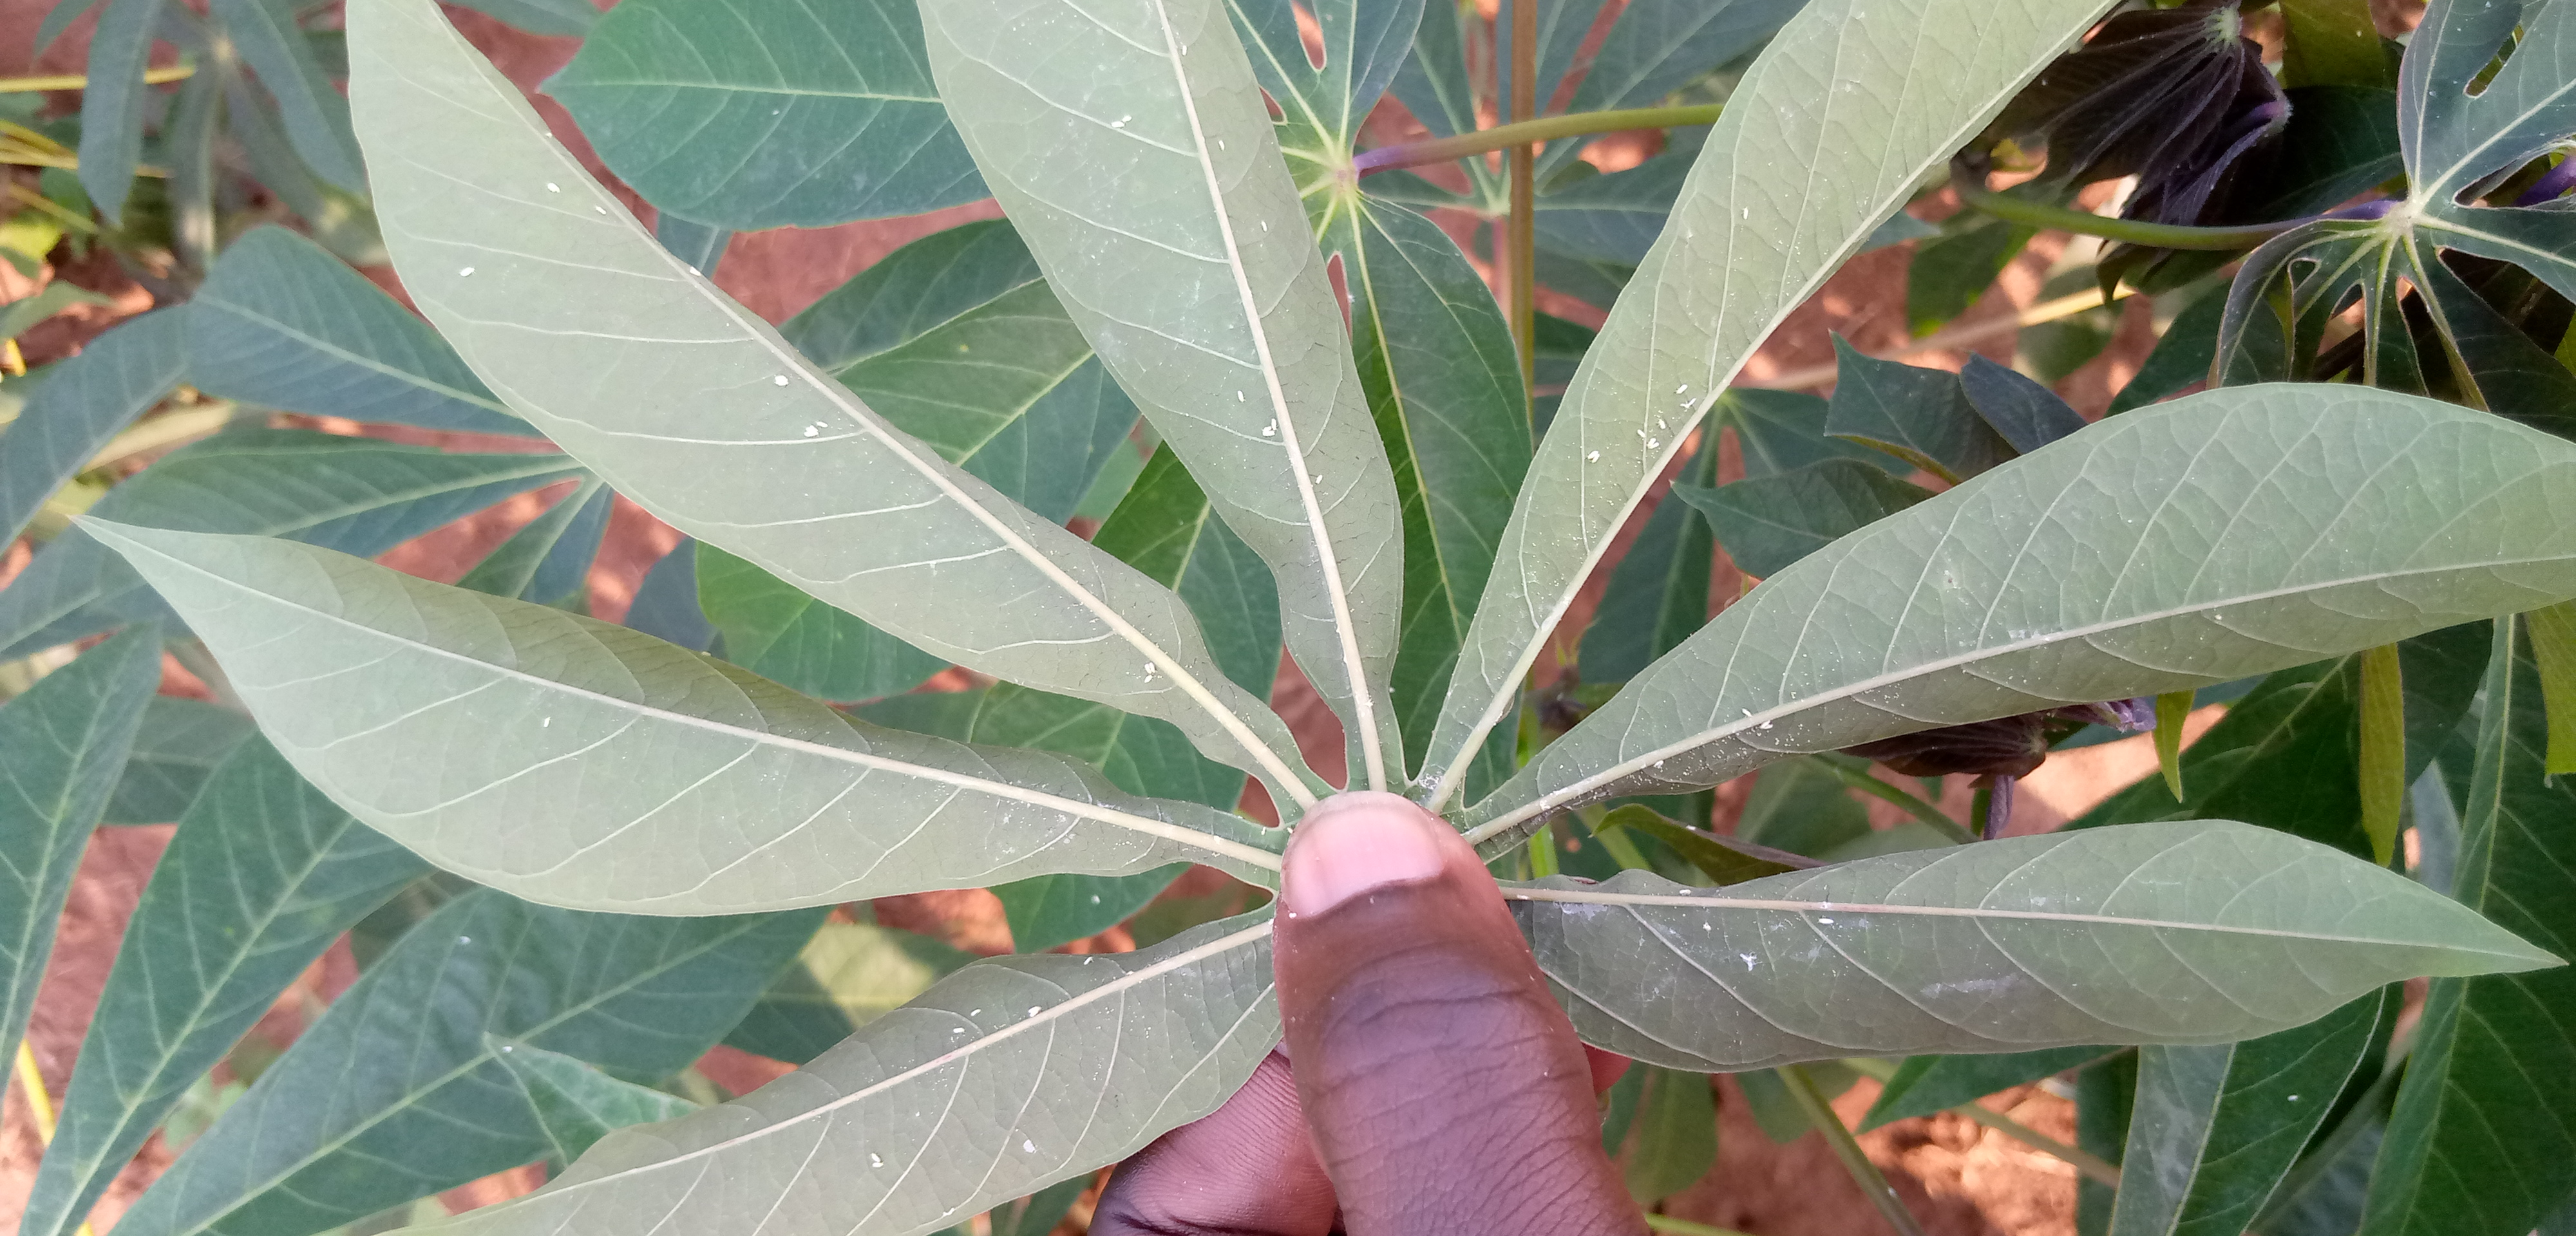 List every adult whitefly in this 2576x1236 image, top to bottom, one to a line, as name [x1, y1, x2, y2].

whitefly [1180, 42, 1190, 57]
whitefly [1122, 113, 1135, 122]
whitefly [1110, 120, 1124, 131]
whitefly [544, 127, 553, 140]
whitefly [1217, 138, 1226, 152]
whitefly [545, 179, 562, 195]
whitefly [594, 204, 609, 216]
whitefly [1741, 205, 1752, 223]
whitefly [1258, 218, 1269, 233]
whitefly [457, 263, 476, 279]
whitefly [687, 265, 703, 279]
whitefly [772, 372, 790, 388]
whitefly [1674, 382, 1691, 395]
whitefly [1236, 388, 1245, 405]
whitefly [1678, 395, 1698, 409]
whitefly [1270, 417, 1279, 431]
whitefly [1657, 418, 1668, 430]
whitefly [817, 419, 829, 429]
whitefly [802, 424, 819, 439]
whitefly [1262, 424, 1273, 439]
whitefly [1635, 427, 1646, 438]
whitefly [1645, 434, 1662, 452]
whitefly [1586, 448, 1601, 465]
whitefly [1312, 473, 1325, 486]
whitefly [1142, 660, 1159, 675]
whitefly [1142, 673, 1155, 683]
whitefly [1739, 706, 1752, 718]
whitefly [542, 714, 554, 730]
whitefly [1759, 718, 1775, 732]
whitefly [1651, 758, 1665, 771]
whitefly [1285, 822, 1295, 835]
whitefly [1685, 823, 1698, 831]
whitefly [1259, 825, 1267, 838]
whitefly [1677, 886, 1692, 897]
whitefly [1090, 892, 1103, 905]
whitefly [1816, 915, 1835, 926]
whitefly [1700, 919, 1715, 934]
whitefly [1737, 950, 1759, 974]
whitefly [1081, 955, 1095, 966]
whitefly [1027, 1004, 1042, 1019]
whitefly [969, 1005, 983, 1018]
whitefly [952, 1025, 969, 1037]
whitefly [2287, 1092, 2302, 1103]
whitefly [1022, 1138, 1036, 1155]
whitefly [869, 1151, 883, 1163]
whitefly [871, 1161, 885, 1170]